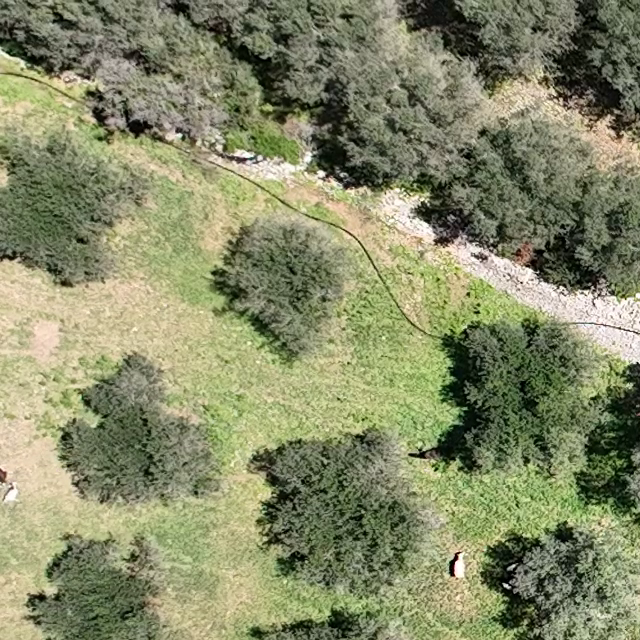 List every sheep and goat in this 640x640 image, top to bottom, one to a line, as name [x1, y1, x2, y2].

sheep [0, 469, 6, 483]
sheep [3, 482, 19, 505]
sheep [453, 552, 466, 578]